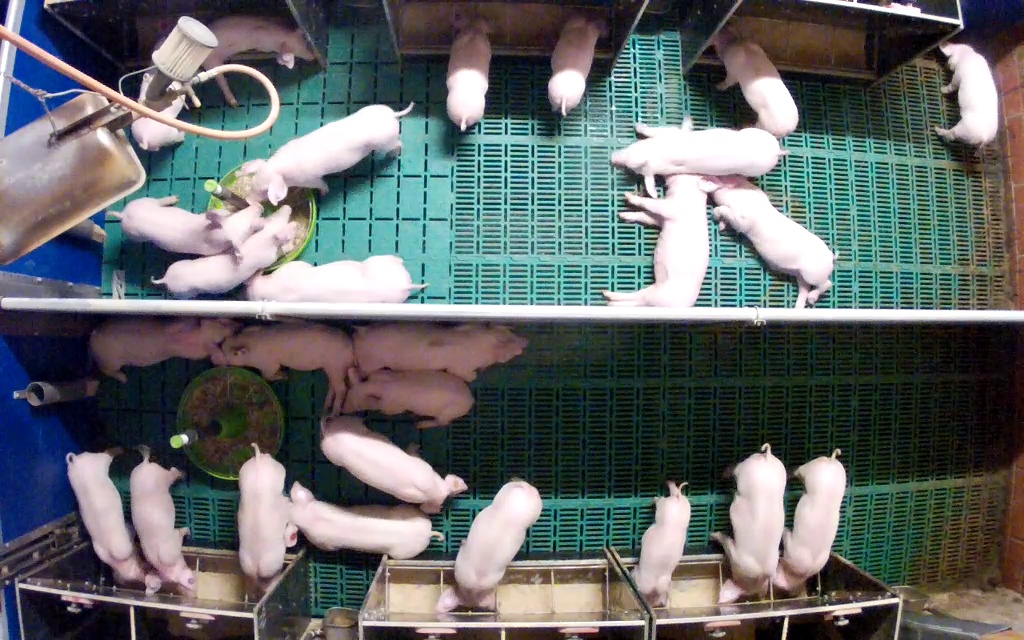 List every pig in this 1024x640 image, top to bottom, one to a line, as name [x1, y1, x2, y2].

pig [446, 9, 493, 133]
pig [548, 10, 607, 118]
pig [194, 14, 316, 108]
pig [710, 25, 800, 139]
pig [131, 34, 186, 153]
pig [932, 39, 1000, 156]
pig [240, 101, 415, 206]
pig [607, 115, 791, 198]
pig [710, 174, 837, 307]
pig [603, 175, 723, 311]
pig [105, 195, 267, 266]
pig [149, 205, 301, 297]
pig [236, 254, 428, 303]
pig [91, 316, 244, 382]
pig [221, 323, 354, 417]
pig [351, 323, 528, 383]
pig [341, 367, 477, 430]
pig [319, 417, 467, 514]
pig [235, 441, 290, 604]
pig [709, 442, 788, 604]
pig [63, 446, 152, 589]
pig [129, 446, 196, 596]
pig [772, 450, 847, 598]
pig [436, 478, 543, 613]
pig [284, 481, 446, 559]
pig [629, 481, 692, 608]